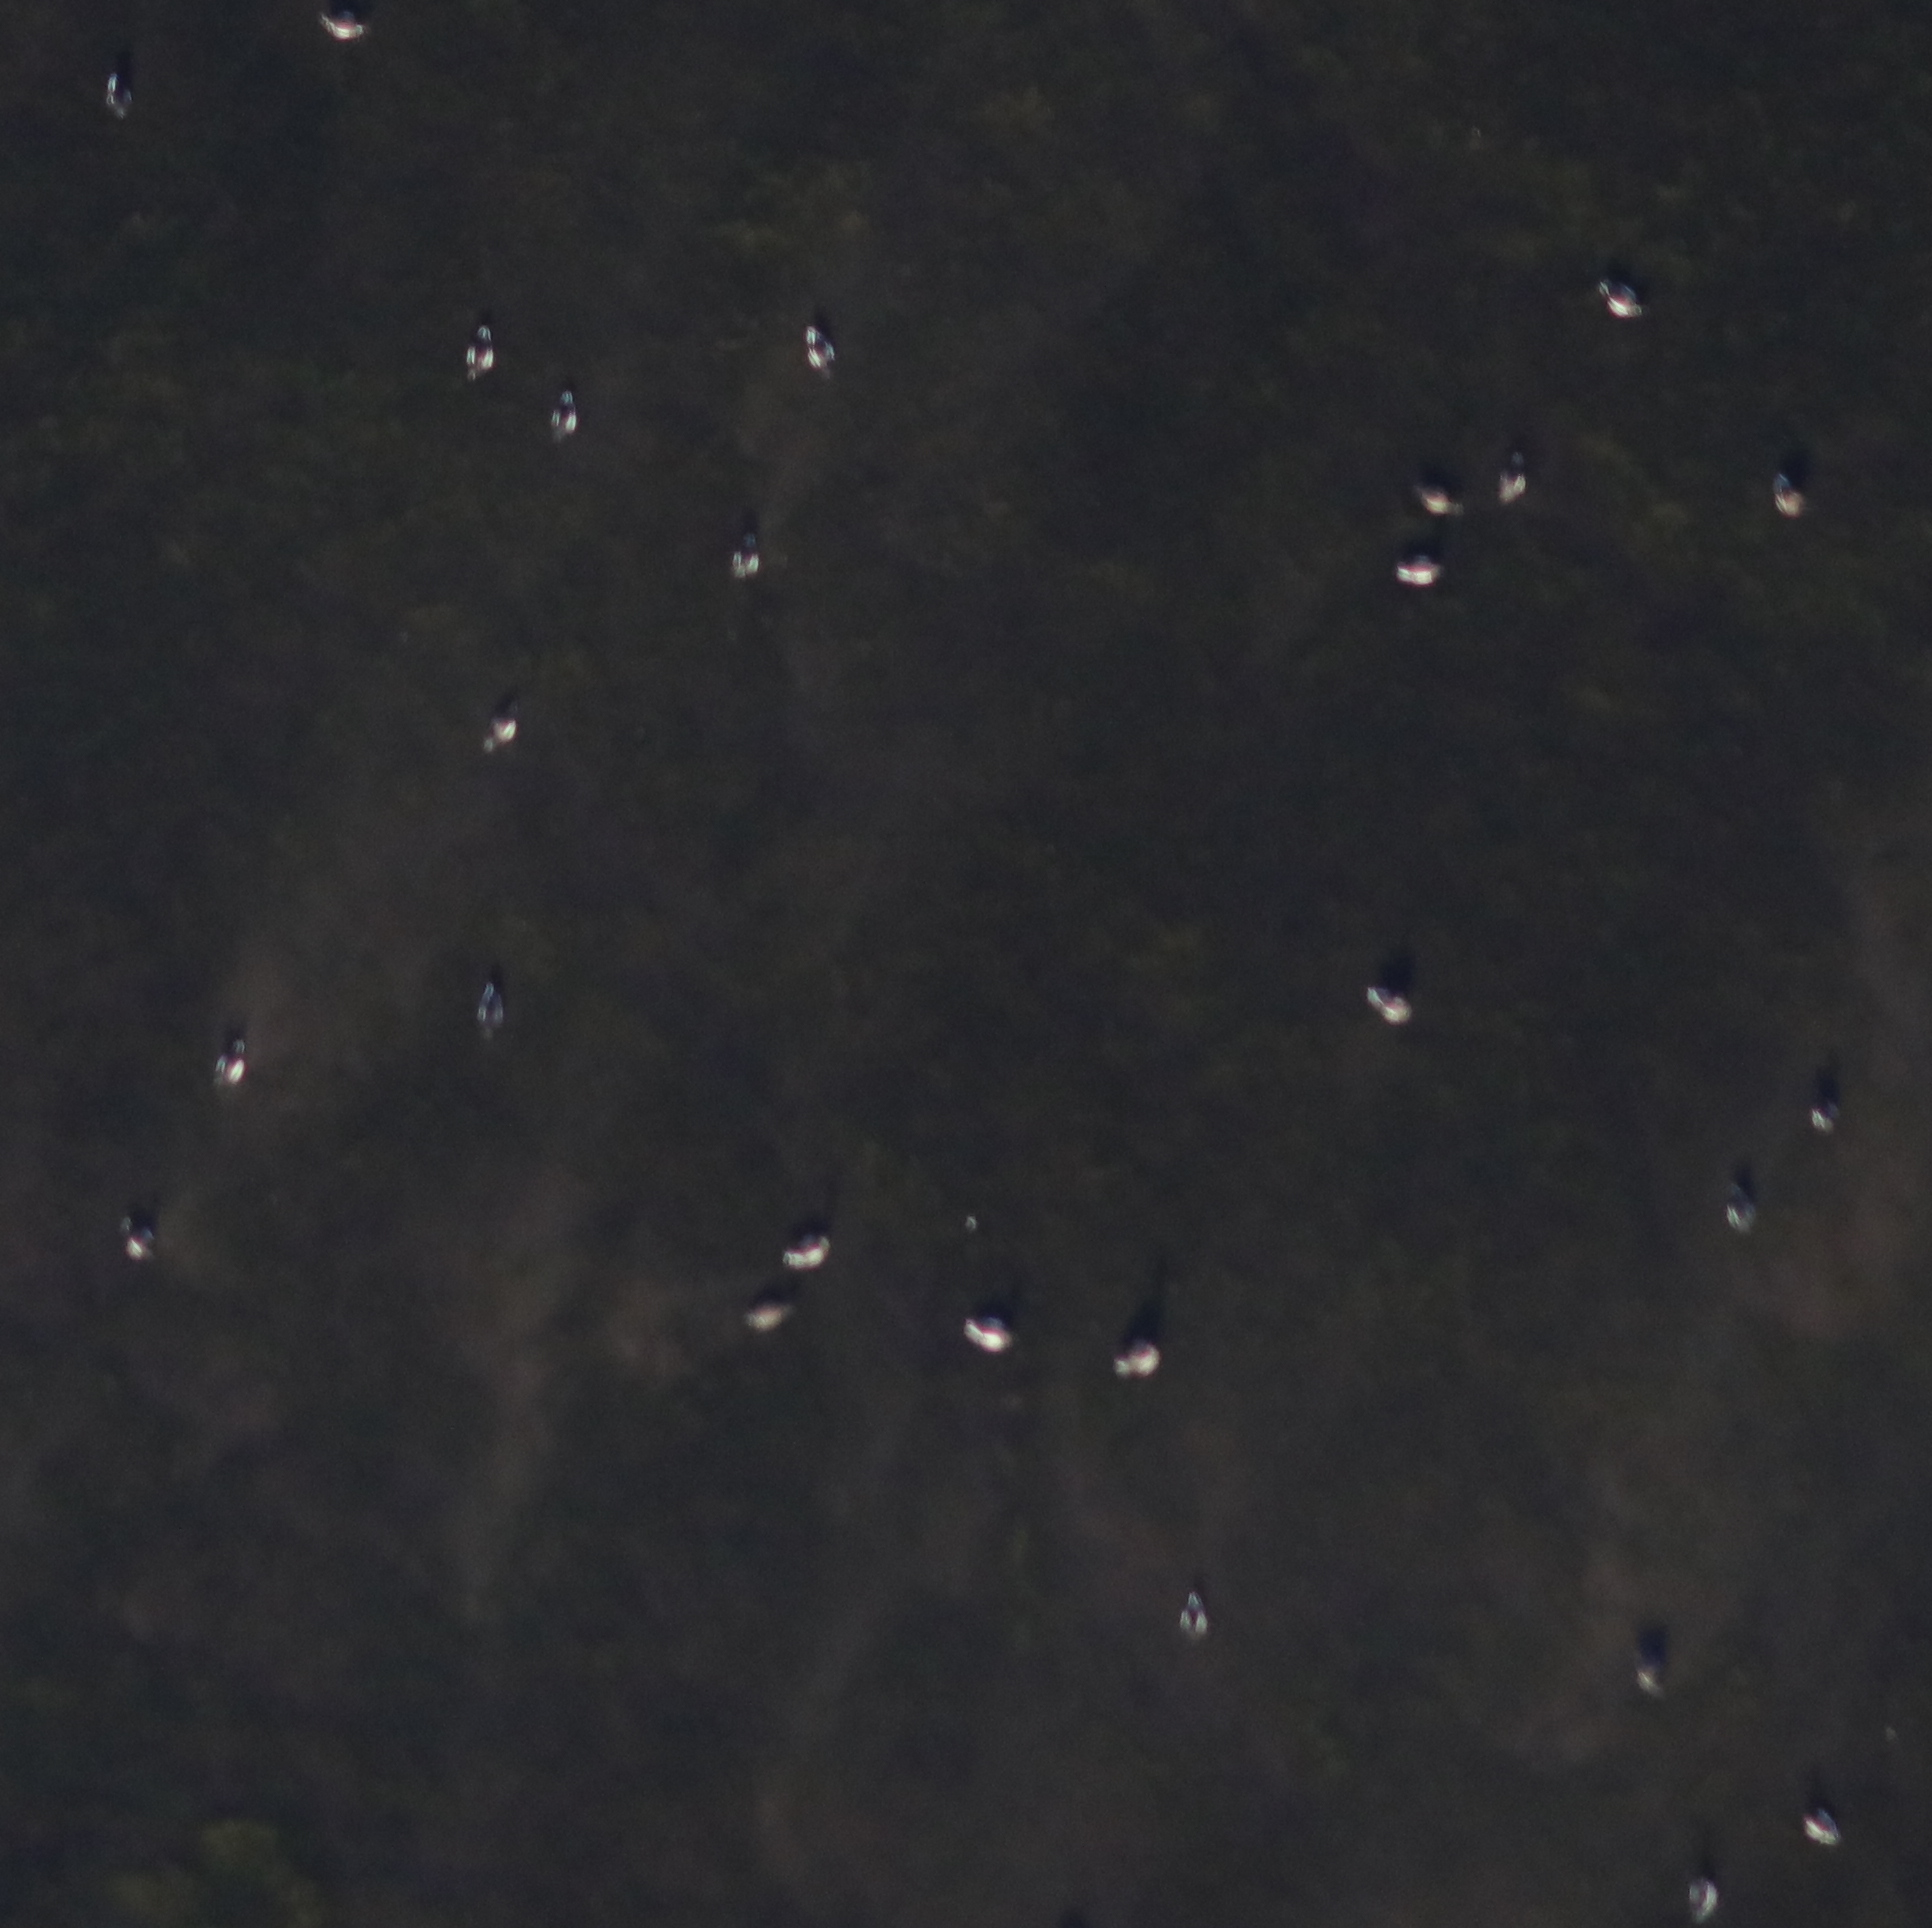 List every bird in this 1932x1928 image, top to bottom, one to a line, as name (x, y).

brant (343, 22)
brant (123, 97)
brant (1621, 296)
brant (820, 349)
brant (477, 352)
brant (564, 415)
brant (1514, 480)
brant (1789, 497)
brant (1436, 503)
brant (743, 557)
brant (1421, 572)
brant (497, 725)
brant (1396, 1004)
brant (490, 1005)
brant (230, 1062)
brant (1827, 1112)
brant (1743, 1209)
brant (140, 1238)
brant (814, 1240)
brant (771, 1311)
brant (990, 1330)
brant (1148, 1361)
brant (1194, 1616)
brant (1651, 1674)
brant (1822, 1824)
brant (1703, 1902)